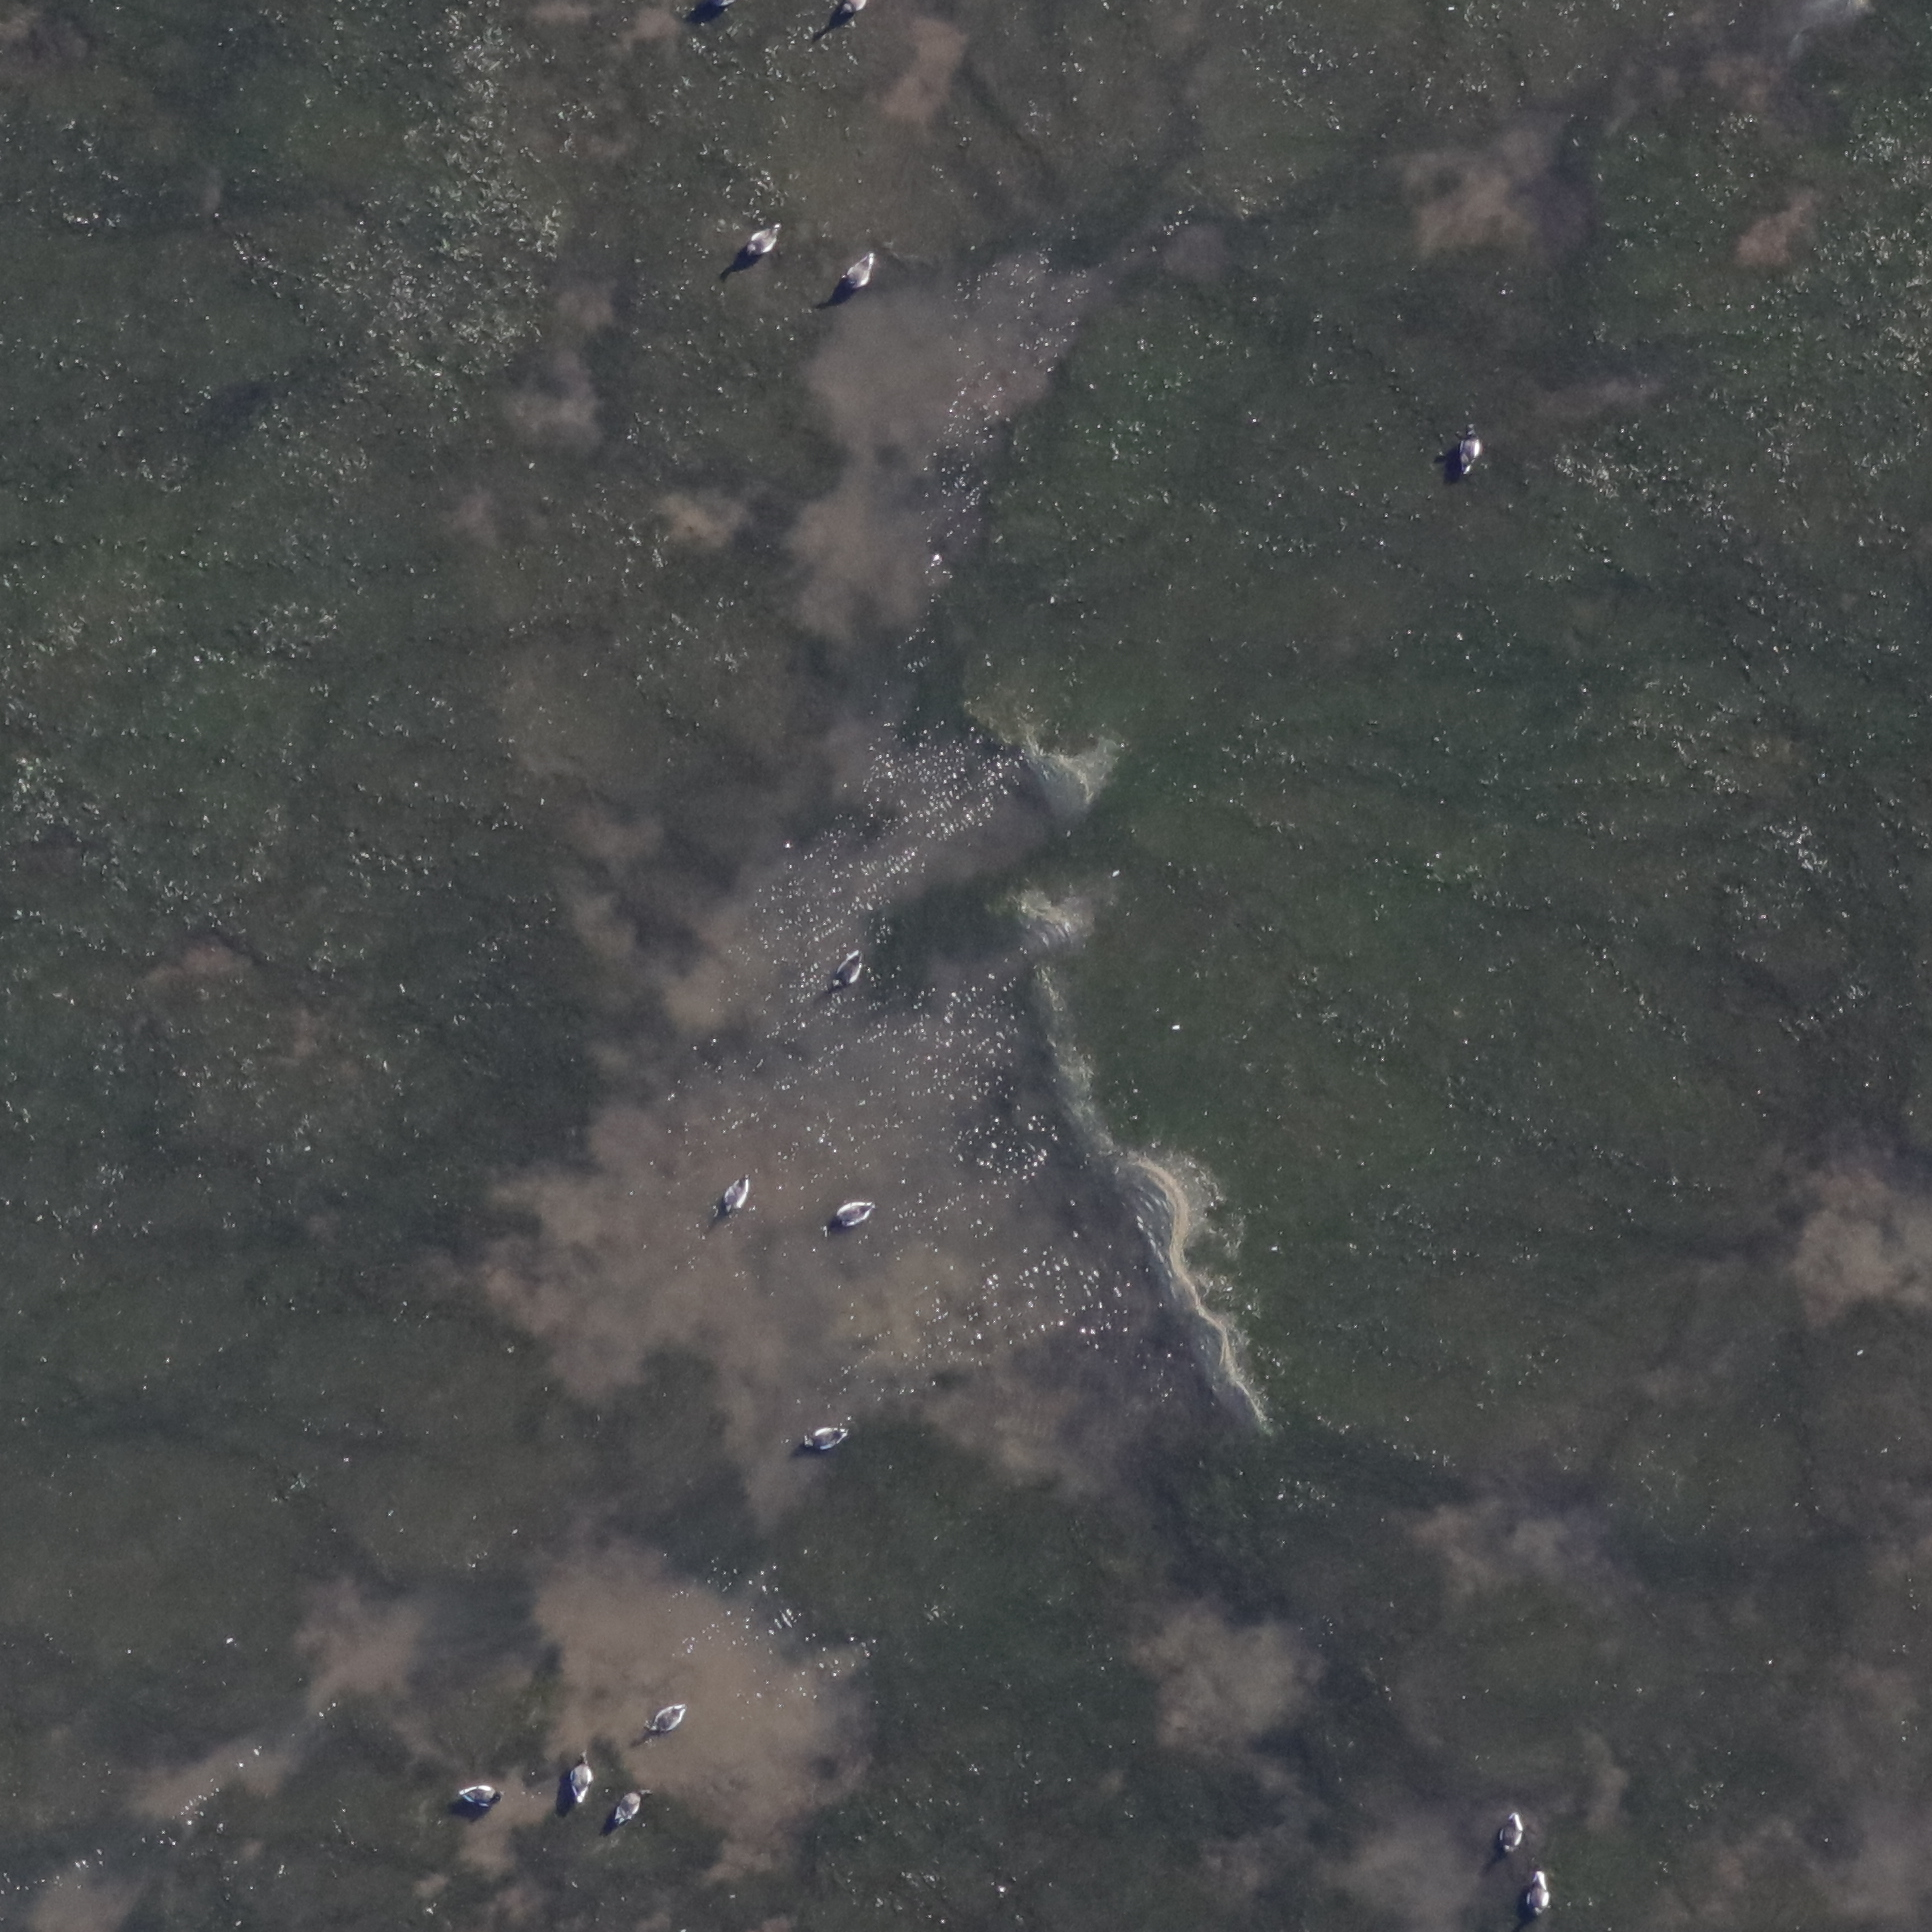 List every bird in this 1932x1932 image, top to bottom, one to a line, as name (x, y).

brant (761, 244)
brant (859, 273)
brant (1470, 449)
brant (848, 972)
brant (735, 1195)
brant (851, 1216)
brant (824, 1440)
brant (666, 1721)
brant (579, 1780)
brant (478, 1797)
brant (629, 1807)
brant (1512, 1836)
brant (1538, 1895)